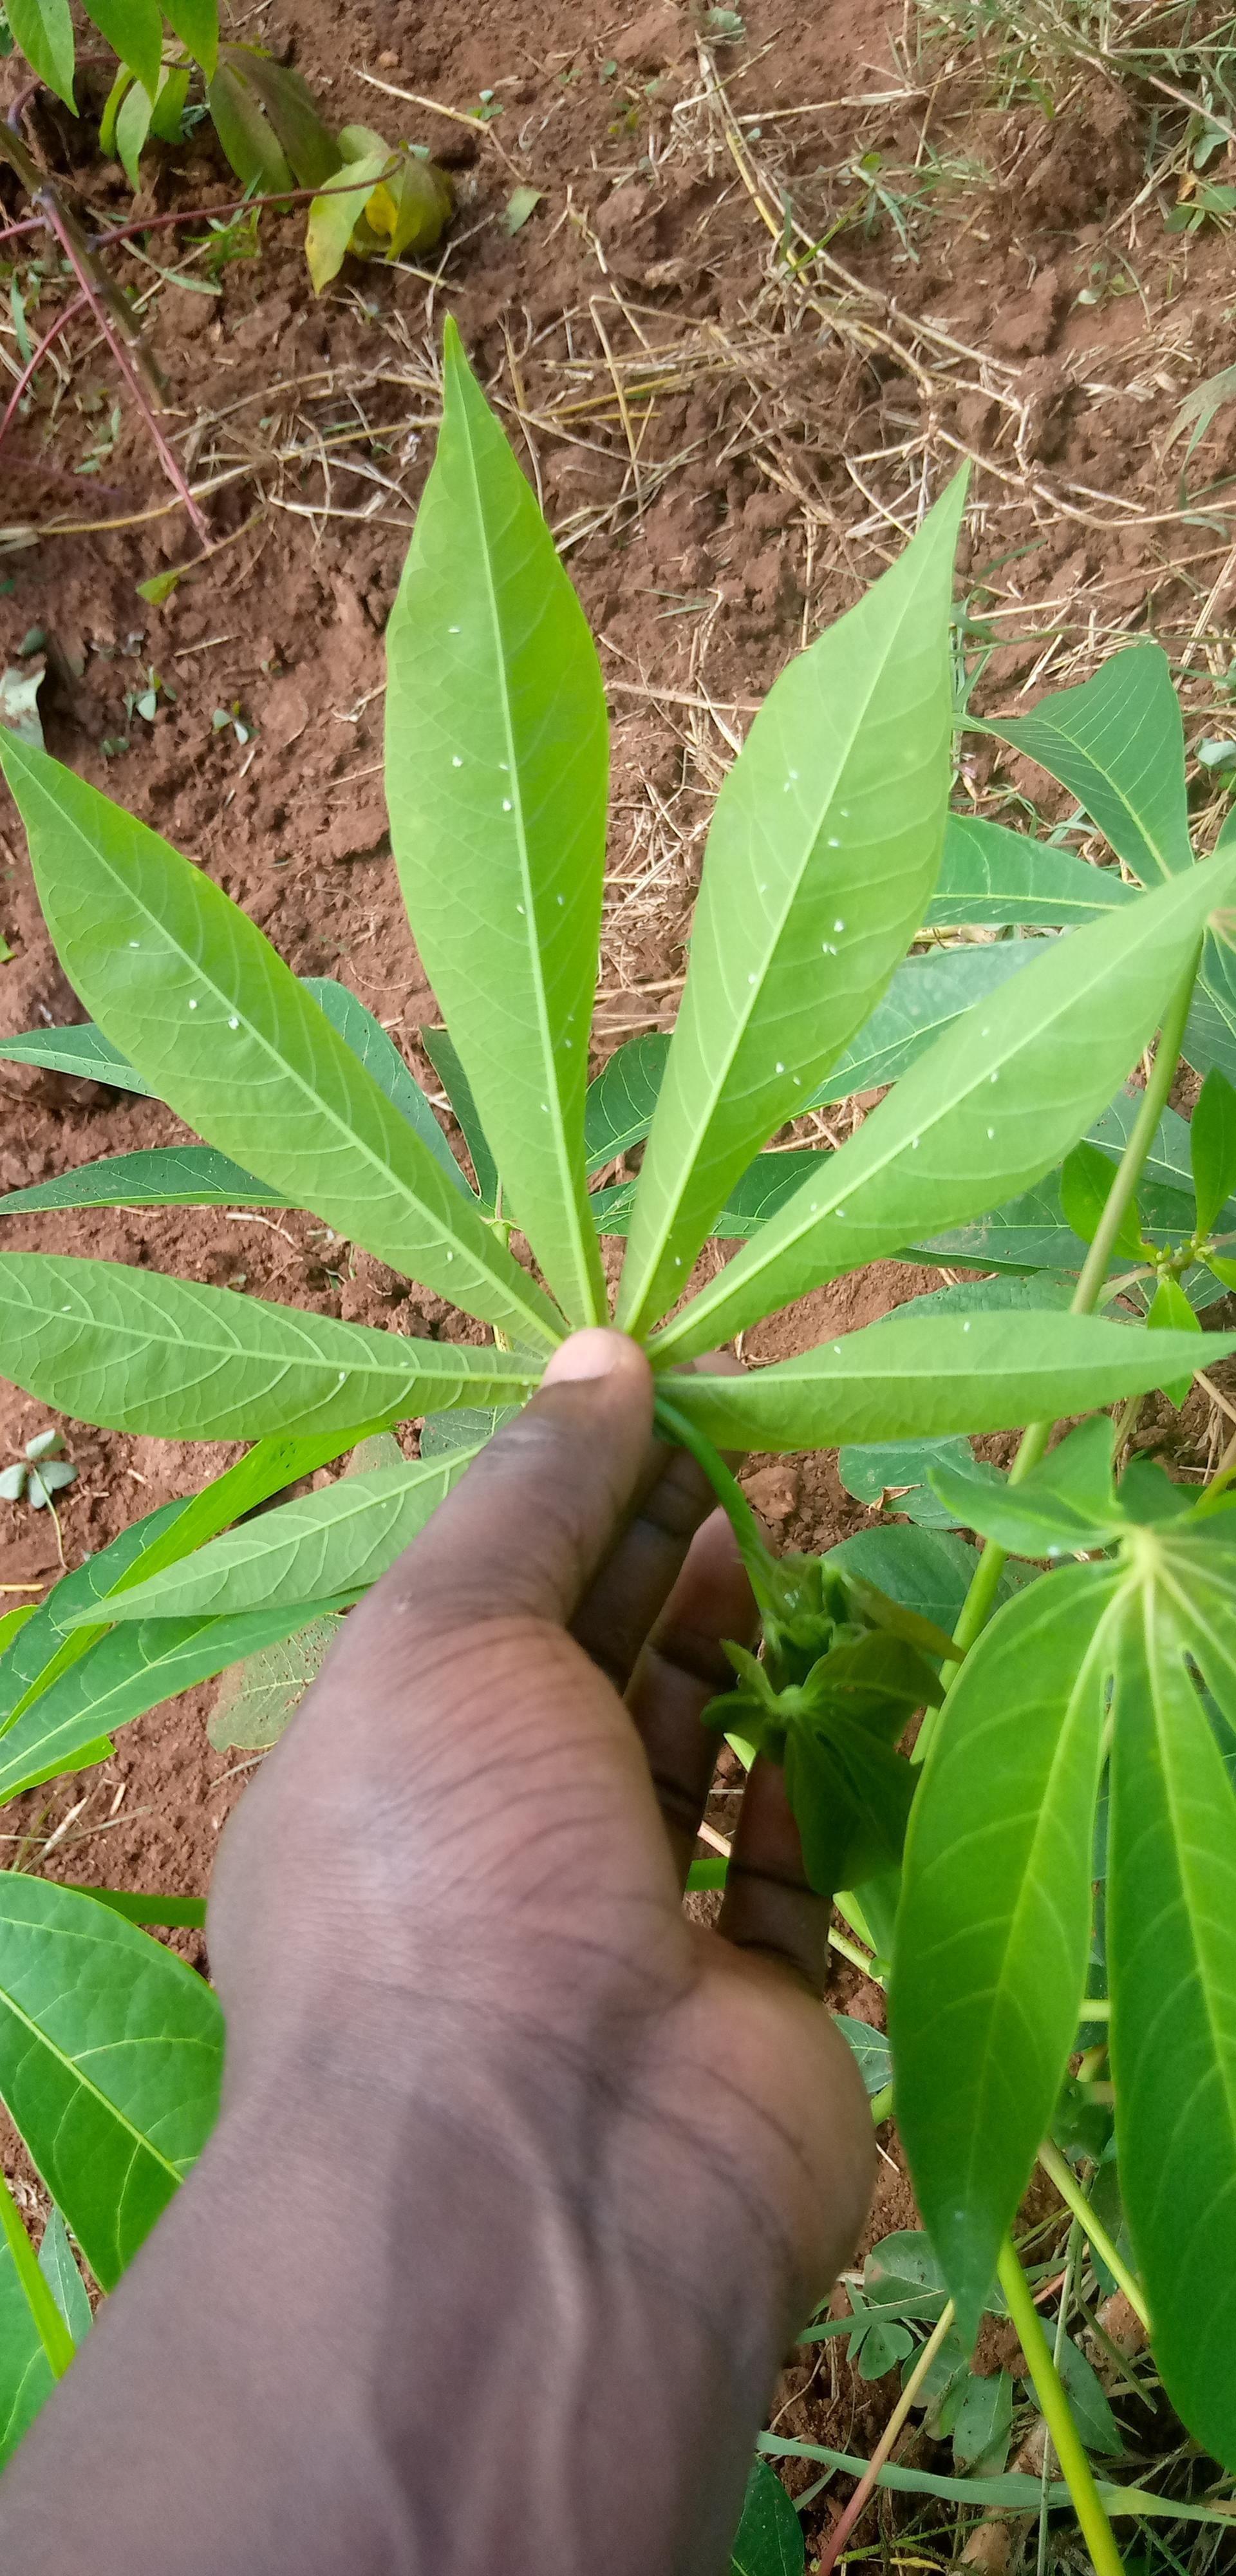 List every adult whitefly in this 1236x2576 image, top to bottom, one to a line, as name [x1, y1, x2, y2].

whitefly [446, 625, 461, 636]
whitefly [451, 755, 464, 769]
whitefly [497, 762, 510, 772]
whitefly [501, 797, 512, 813]
whitefly [826, 838, 842, 849]
whitefly [758, 883, 767, 894]
whitefly [556, 894, 564, 908]
whitefly [514, 902, 525, 916]
whitefly [831, 917, 847, 934]
whitefly [128, 940, 142, 950]
whitefly [821, 941, 828, 956]
whitefly [829, 943, 838, 956]
whitefly [747, 972, 755, 985]
whitefly [187, 997, 198, 1012]
whitefly [565, 1014, 577, 1024]
whitefly [230, 1016, 242, 1027]
whitefly [227, 1019, 236, 1032]
whitefly [980, 1023, 991, 1039]
whitefly [563, 1037, 572, 1050]
whitefly [773, 1060, 785, 1074]
whitefly [989, 1071, 999, 1084]
whitefly [792, 1075, 802, 1086]
whitefly [538, 1101, 550, 1114]
whitefly [986, 1126, 994, 1140]
whitefly [912, 1137, 920, 1151]
whitefly [809, 1200, 818, 1213]
whitefly [832, 1207, 846, 1219]
whitefly [445, 1248, 454, 1264]
whitefly [673, 1254, 682, 1269]
whitefly [60, 1303, 73, 1314]
whitefly [960, 1318, 973, 1333]
whitefly [832, 1343, 843, 1356]
whitefly [398, 1361, 410, 1370]
whitefly [337, 1370, 346, 1382]